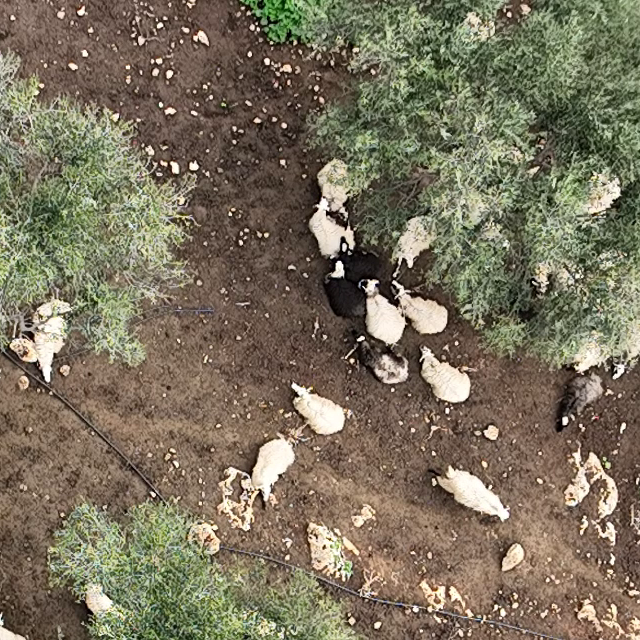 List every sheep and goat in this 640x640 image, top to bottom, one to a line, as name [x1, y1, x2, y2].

sheep [446, 15, 494, 58]
sheep [317, 159, 351, 210]
sheep [559, 174, 621, 214]
sheep [306, 198, 355, 255]
sheep [390, 214, 443, 278]
sheep [337, 237, 380, 283]
sheep [319, 258, 363, 325]
sheep [358, 278, 408, 346]
sheep [390, 280, 447, 334]
sheep [34, 317, 68, 384]
sheep [610, 317, 639, 379]
sheep [351, 328, 410, 387]
sheep [572, 332, 607, 377]
sheep [418, 344, 473, 404]
sheep [555, 371, 604, 431]
sheep [289, 385, 347, 435]
sheep [252, 437, 295, 501]
sheep [427, 466, 511, 522]
sheep [0, 549, 6, 623]
sheep [83, 585, 115, 618]
sheep [0, 617, 49, 639]